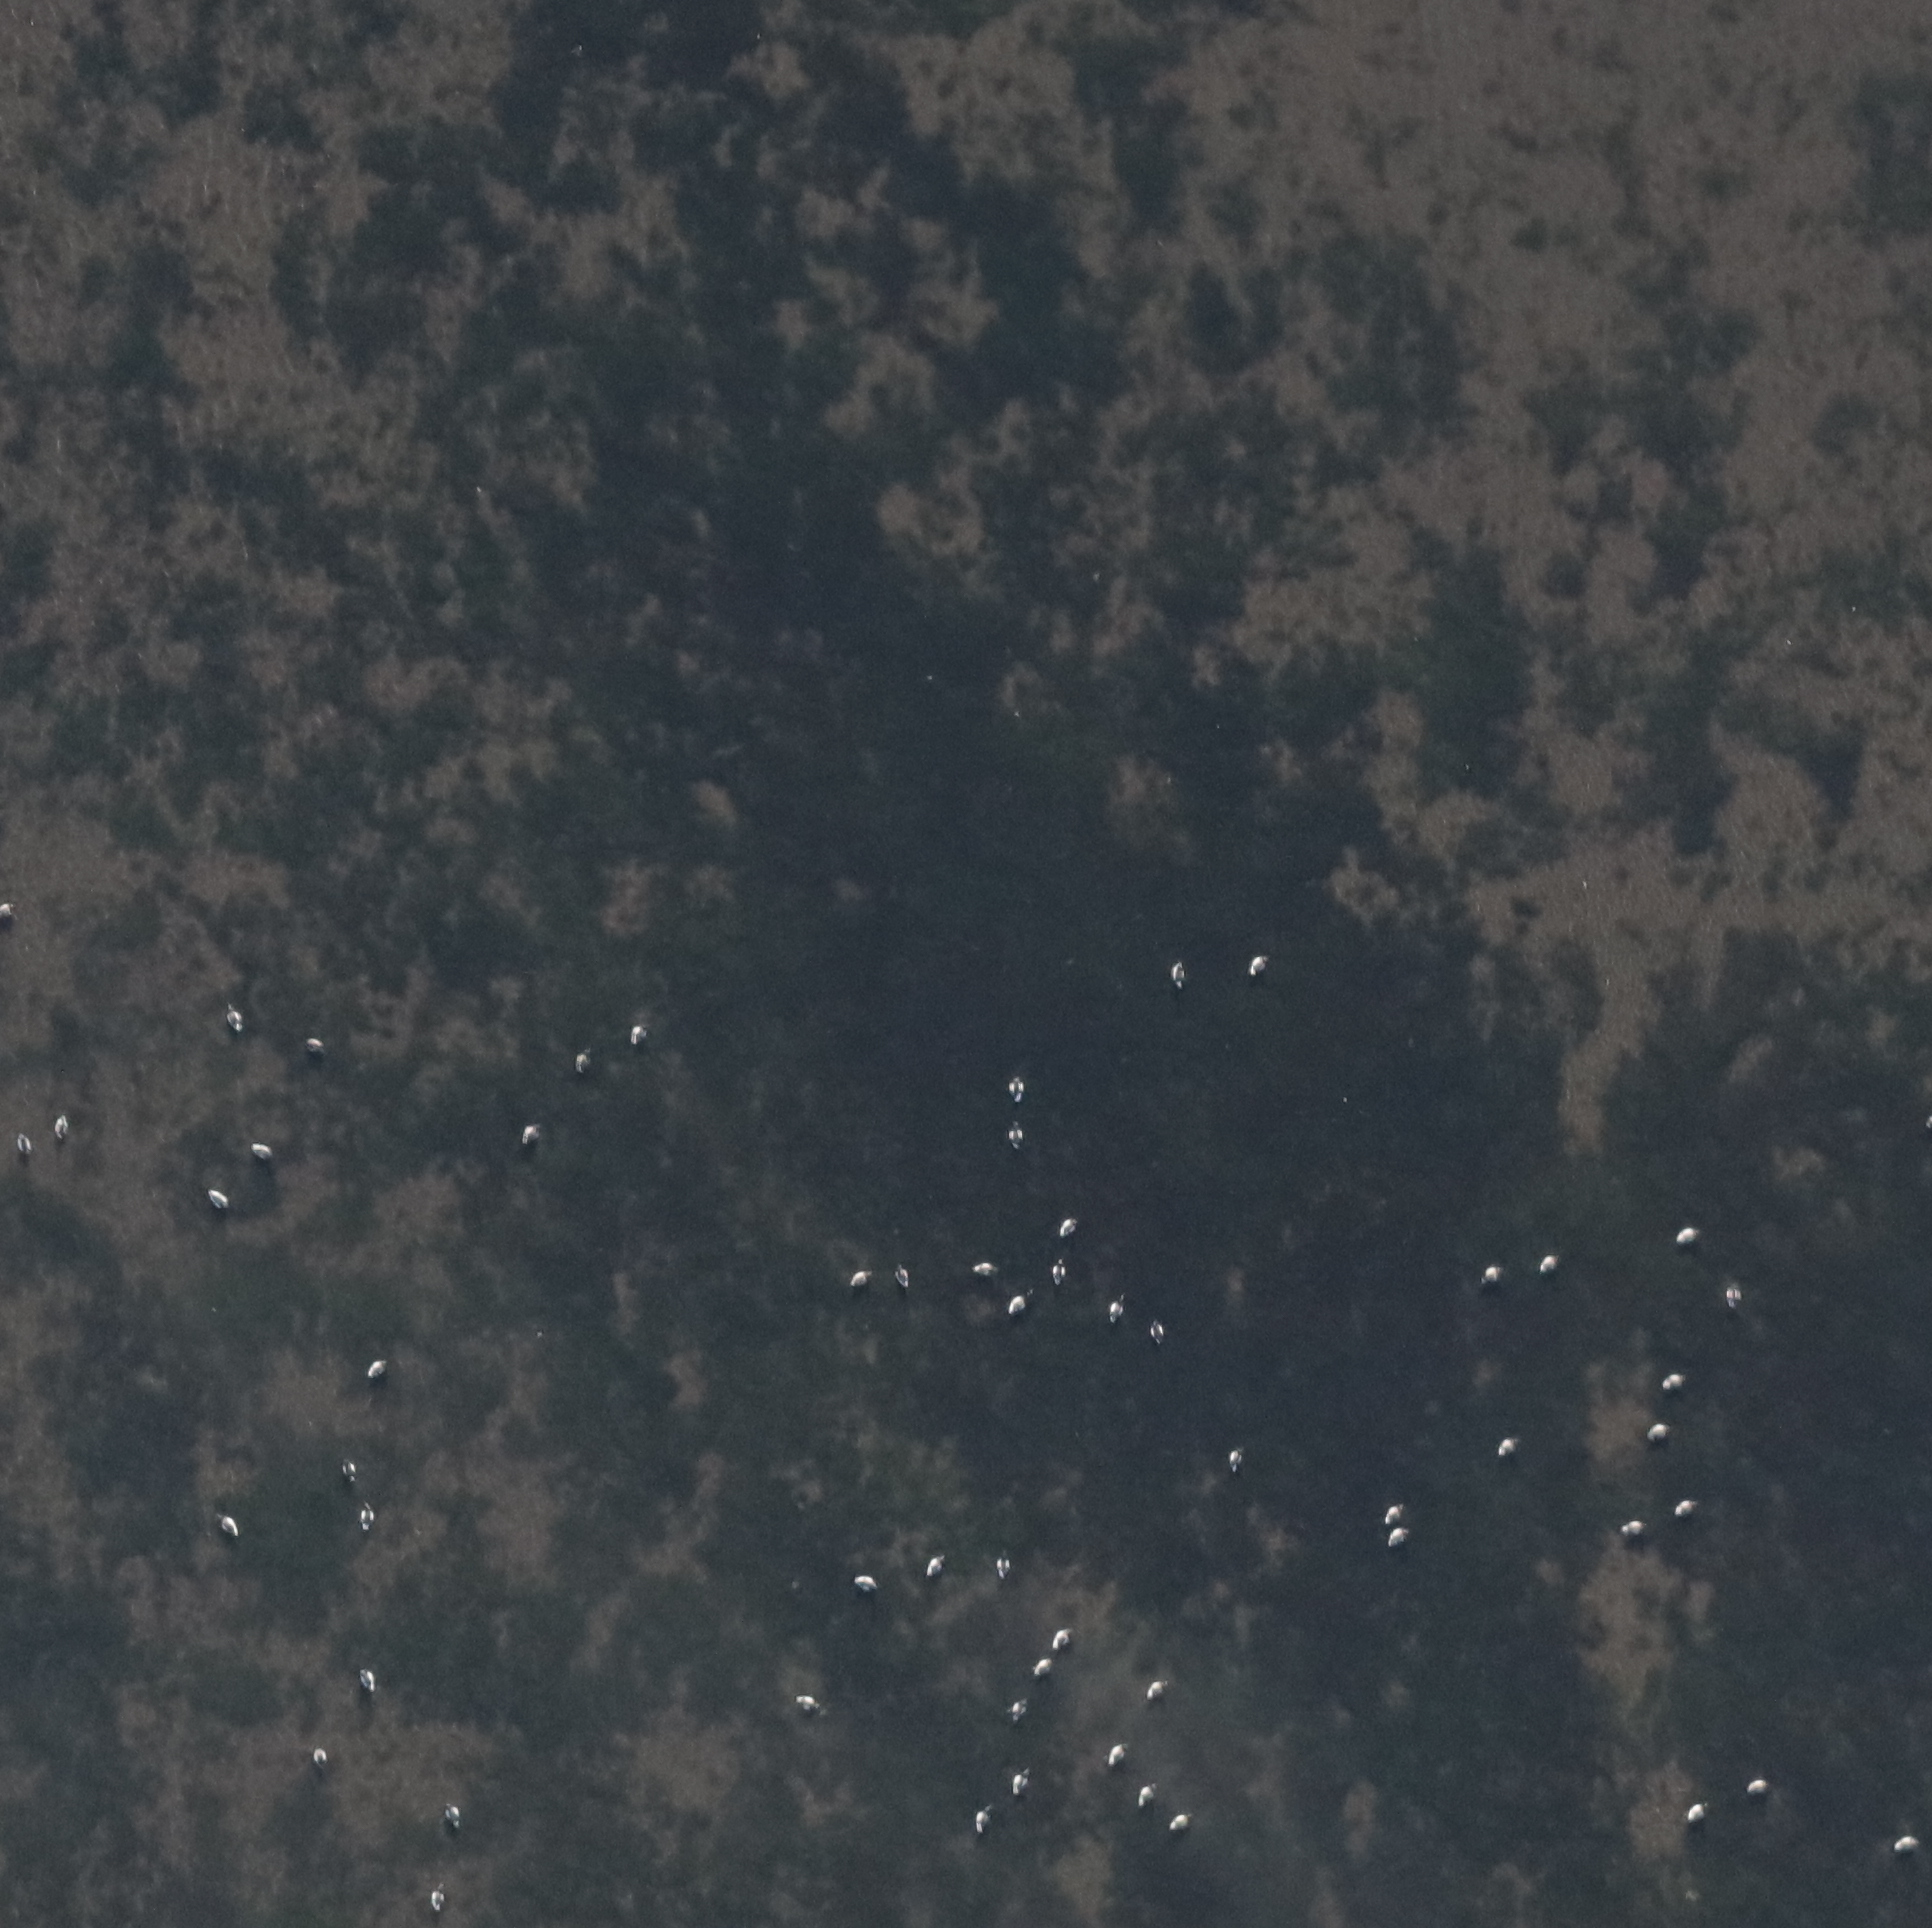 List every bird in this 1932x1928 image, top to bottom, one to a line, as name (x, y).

brant (7, 910)
brant (1258, 966)
brant (1179, 976)
brant (235, 1020)
brant (640, 1034)
brant (315, 1046)
brant (581, 1061)
brant (1017, 1089)
brant (61, 1129)
brant (532, 1134)
brant (1016, 1136)
brant (25, 1145)
brant (262, 1152)
brant (219, 1200)
brant (1067, 1227)
brant (1688, 1236)
brant (1549, 1264)
brant (983, 1270)
brant (1059, 1272)
brant (902, 1275)
brant (861, 1276)
brant (1491, 1278)
brant (1736, 1298)
brant (1018, 1305)
brant (1117, 1310)
brant (1157, 1331)
brant (378, 1369)
brant (1675, 1383)
brant (1659, 1432)
brant (1509, 1447)
brant (1236, 1459)
brant (349, 1471)
brant (1686, 1509)
brant (367, 1516)
brant (1394, 1516)
brant (229, 1526)
brant (1634, 1528)
brant (1396, 1537)
brant (936, 1566)
brant (1003, 1566)
brant (866, 1584)
brant (1063, 1638)
brant (1043, 1667)
brant (367, 1679)
brant (1157, 1690)
brant (808, 1704)
brant (1019, 1709)
brant (1118, 1755)
brant (321, 1758)
brant (1021, 1783)
brant (1758, 1788)
brant (1147, 1795)
brant (1697, 1813)
brant (453, 1815)
brant (984, 1819)
brant (1181, 1823)
brant (1907, 1844)
brant (439, 1898)